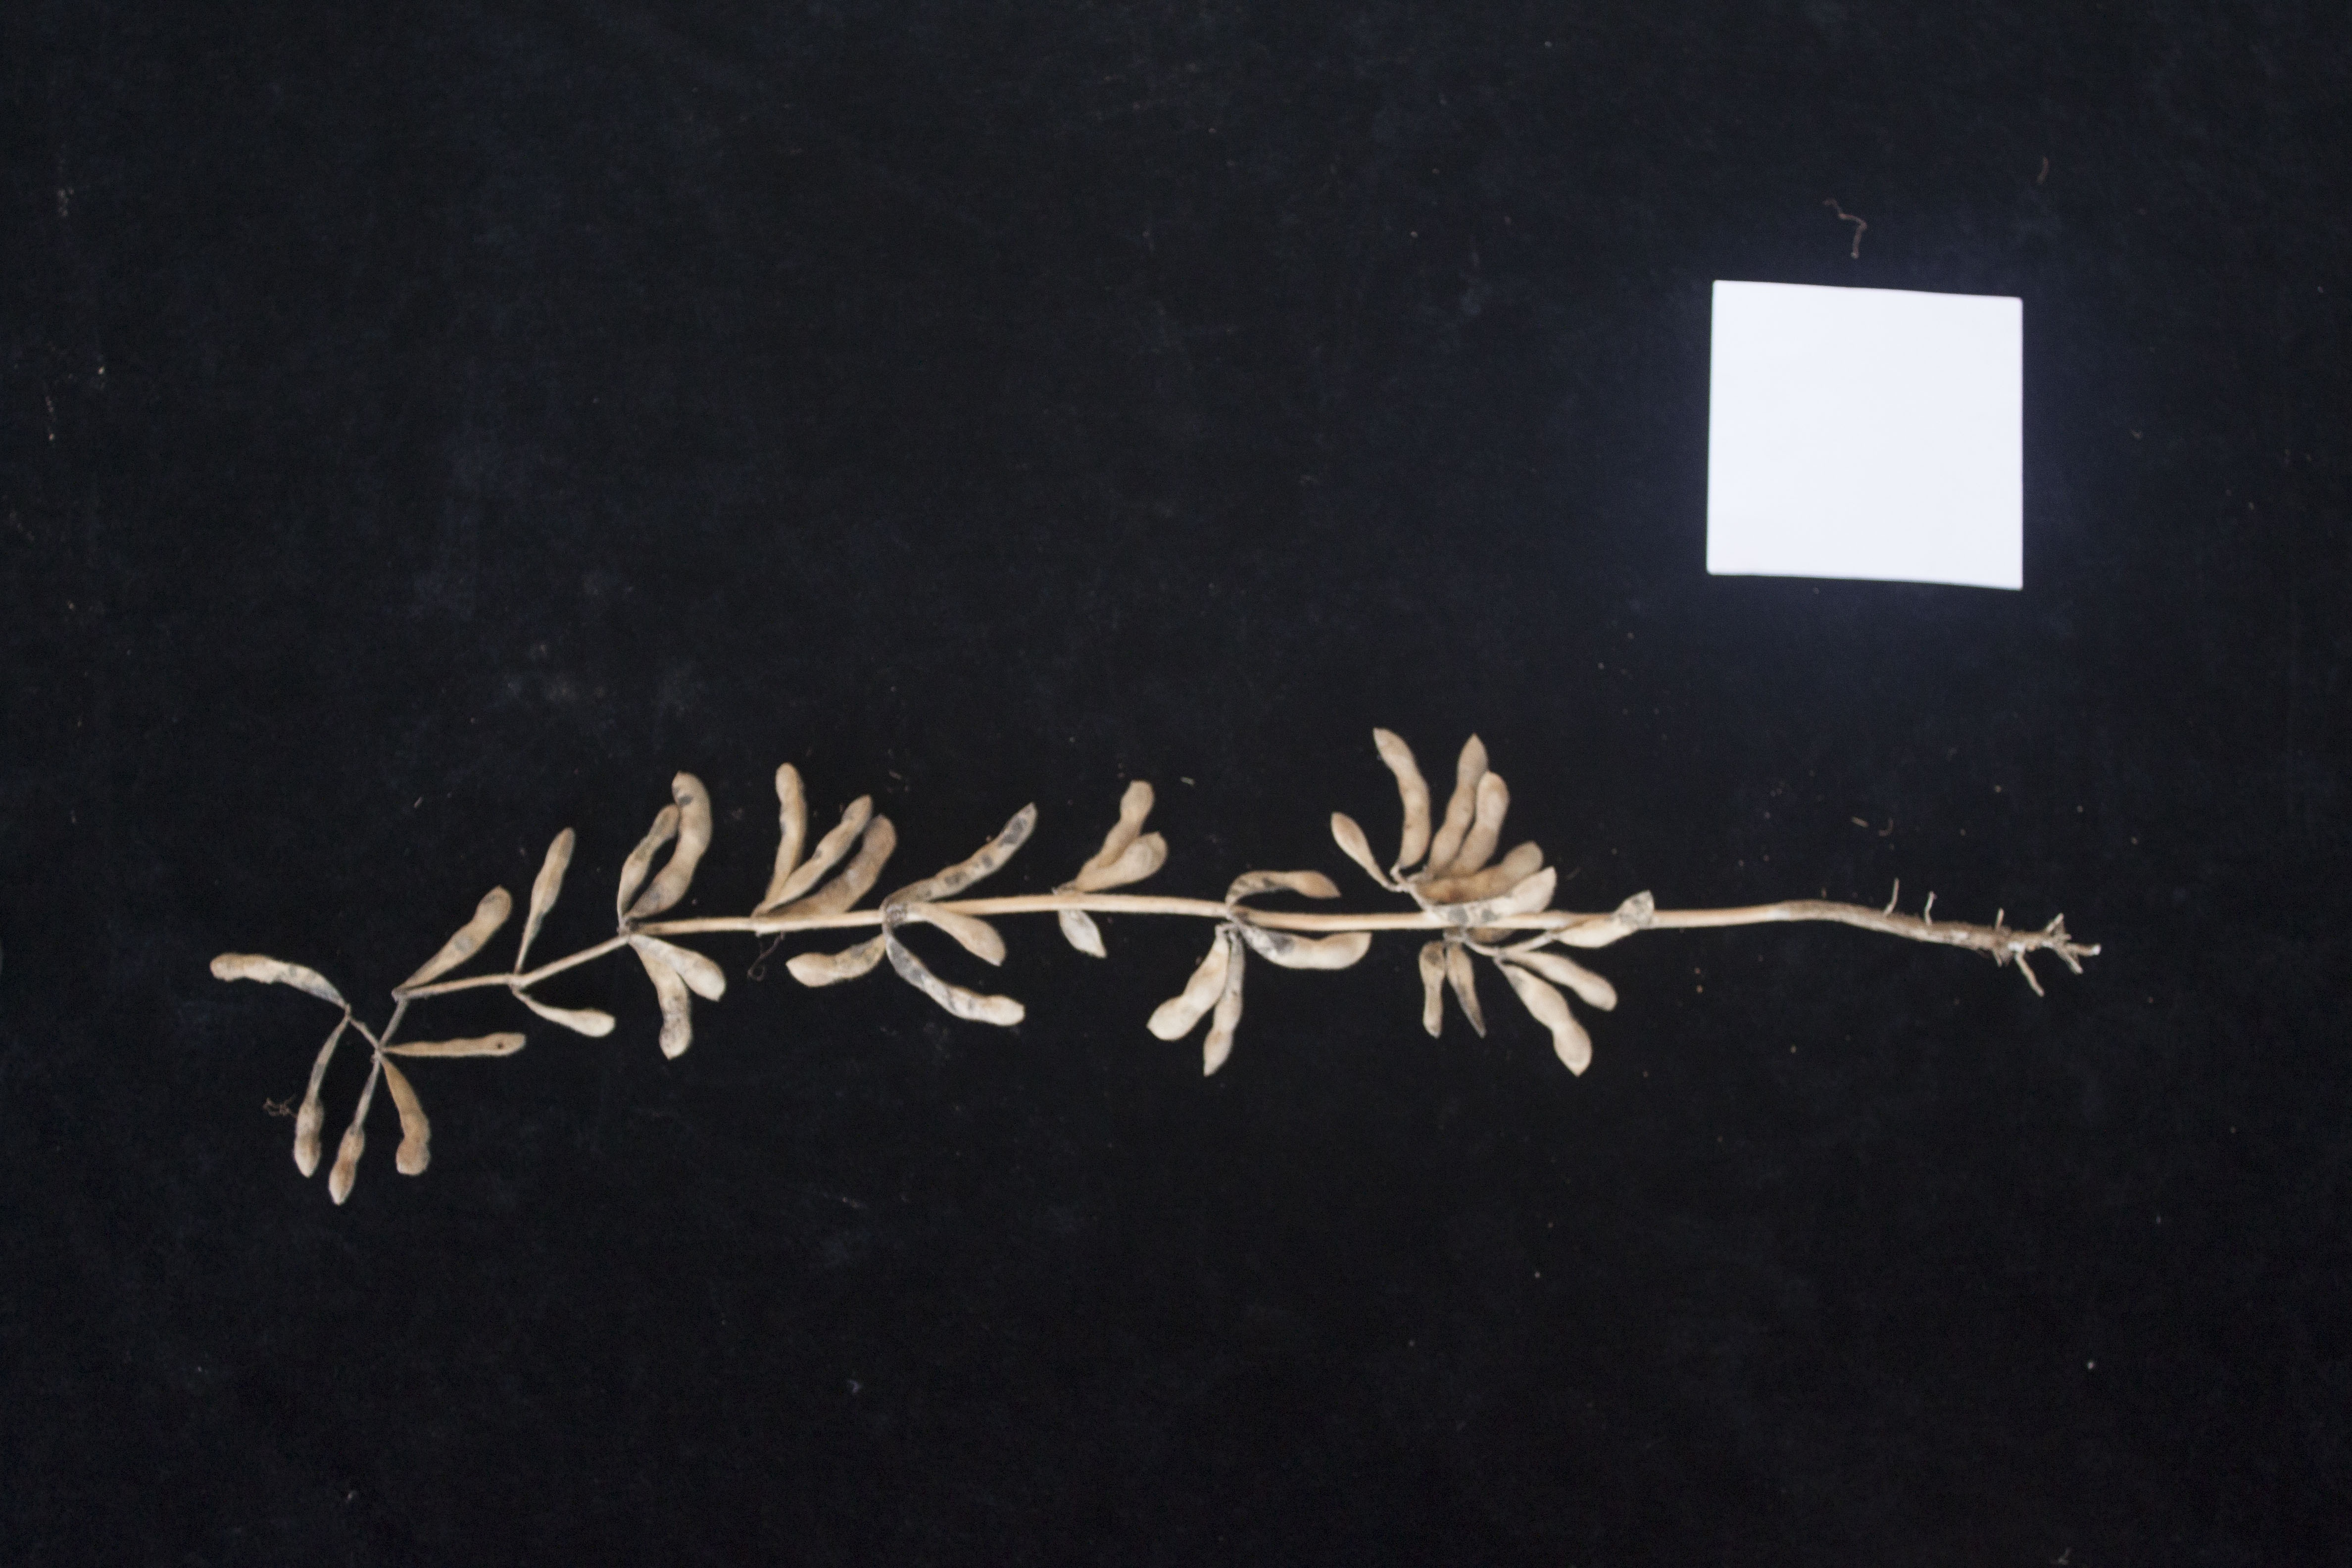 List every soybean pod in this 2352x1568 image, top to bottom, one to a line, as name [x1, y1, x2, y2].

soybean pod [1374, 732, 1430, 869]
soybean pod [1428, 736, 1486, 874]
soybean pod [761, 766, 805, 913]
soybean pod [1413, 772, 1506, 883]
soybean pod [625, 776, 710, 920]
soybean pod [1075, 783, 1153, 879]
soybean pod [753, 797, 871, 914]
soybean pod [887, 805, 1035, 905]
soybean pod [617, 808, 678, 915]
soybean pod [1332, 814, 1388, 886]
soybean pod [755, 818, 893, 925]
soybean pod [516, 829, 573, 970]
soybean pod [1059, 835, 1165, 890]
soybean pod [1414, 846, 1542, 903]
soybean pod [1422, 869, 1556, 927]
soybean pod [1227, 873, 1339, 909]
soybean pod [399, 890, 511, 988]
soybean pod [1549, 893, 1652, 948]
soybean pod [909, 906, 1003, 965]
soybean pod [1057, 907, 1105, 956]
soybean pod [884, 925, 1023, 1025]
soybean pod [1238, 926, 1370, 970]
soybean pod [1148, 929, 1228, 1040]
soybean pod [786, 933, 887, 987]
soybean pod [1204, 938, 1244, 1077]
soybean pod [637, 939, 725, 1001]
soybean pod [1421, 942, 1448, 1037]
soybean pod [1446, 942, 1485, 1040]
soybean pod [633, 946, 693, 1058]
soybean pod [209, 953, 347, 1008]
soybean pod [1501, 954, 1616, 1011]
soybean pod [1500, 968, 1591, 1075]
soybean pod [517, 995, 614, 1037]
soybean pod [294, 1019, 346, 1176]
soybean pod [387, 1034, 524, 1058]
soybean pod [381, 1059, 430, 1175]
soybean pod [331, 1060, 379, 1203]